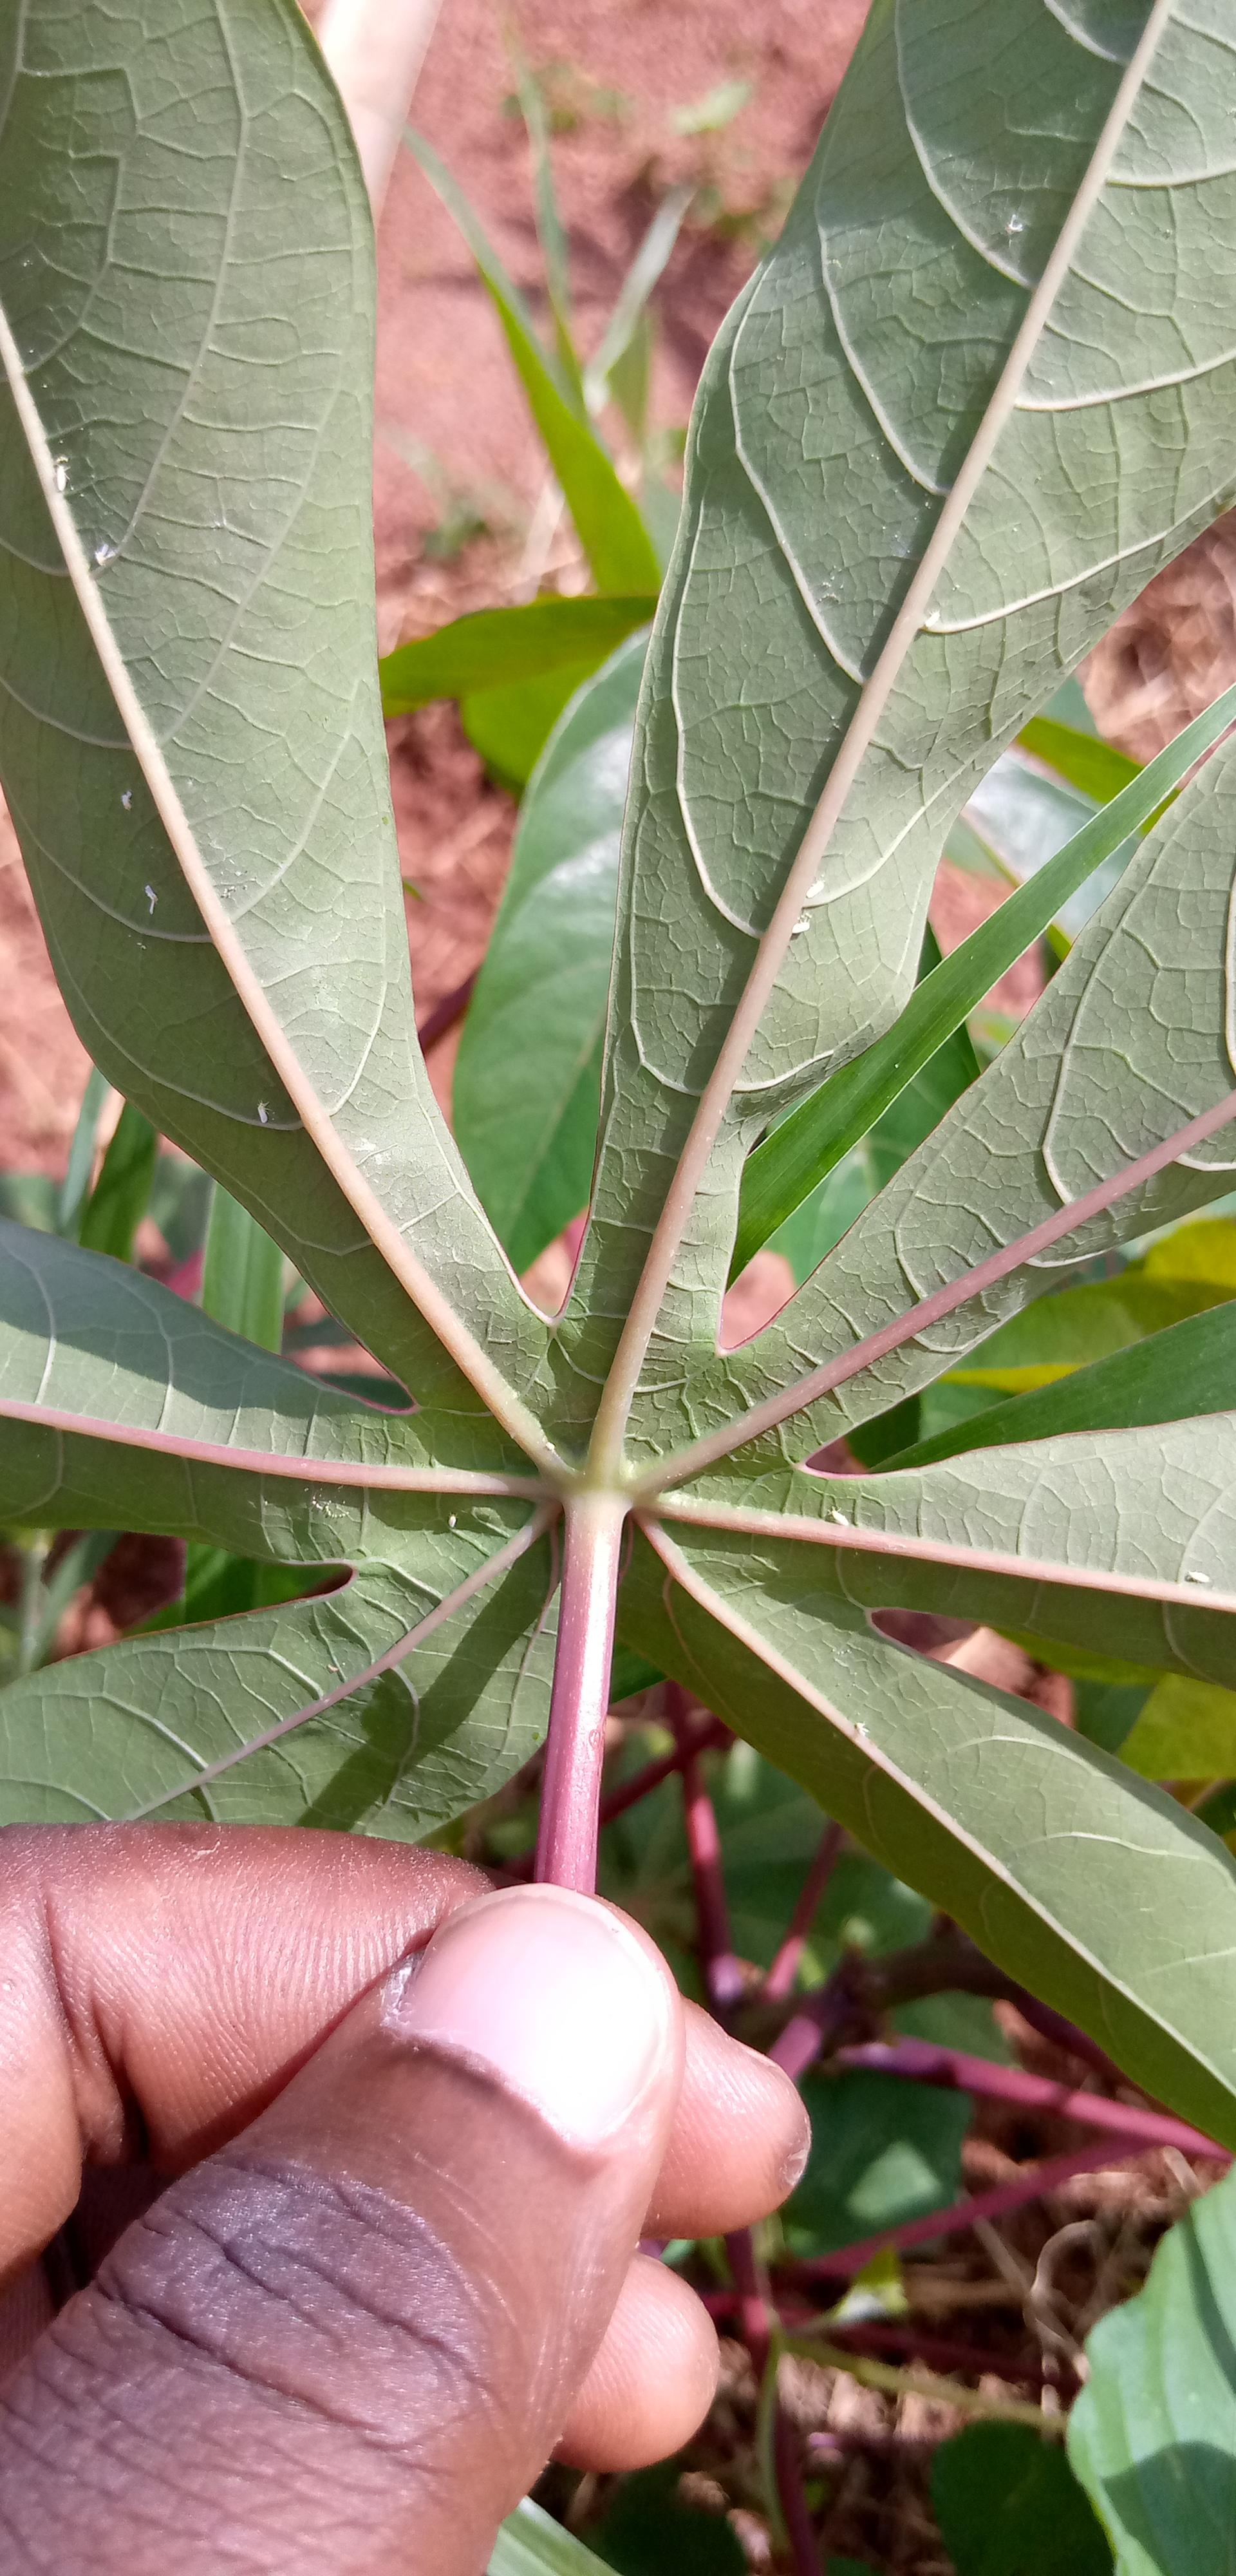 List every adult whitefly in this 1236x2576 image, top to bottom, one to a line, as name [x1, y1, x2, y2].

whitefly [988, 196, 1029, 253]
whitefly [39, 437, 80, 506]
whitefly [94, 535, 126, 592]
whitefly [919, 601, 948, 651]
whitefly [106, 775, 158, 811]
whitefly [798, 871, 824, 911]
whitefly [130, 873, 168, 921]
whitefly [783, 902, 826, 935]
whitefly [235, 1085, 280, 1135]
whitefly [536, 1421, 559, 1464]
whitefly [814, 1491, 859, 1531]
whitefly [435, 1501, 473, 1546]
whitefly [1177, 1550, 1212, 1593]
whitefly [838, 1705, 876, 1751]